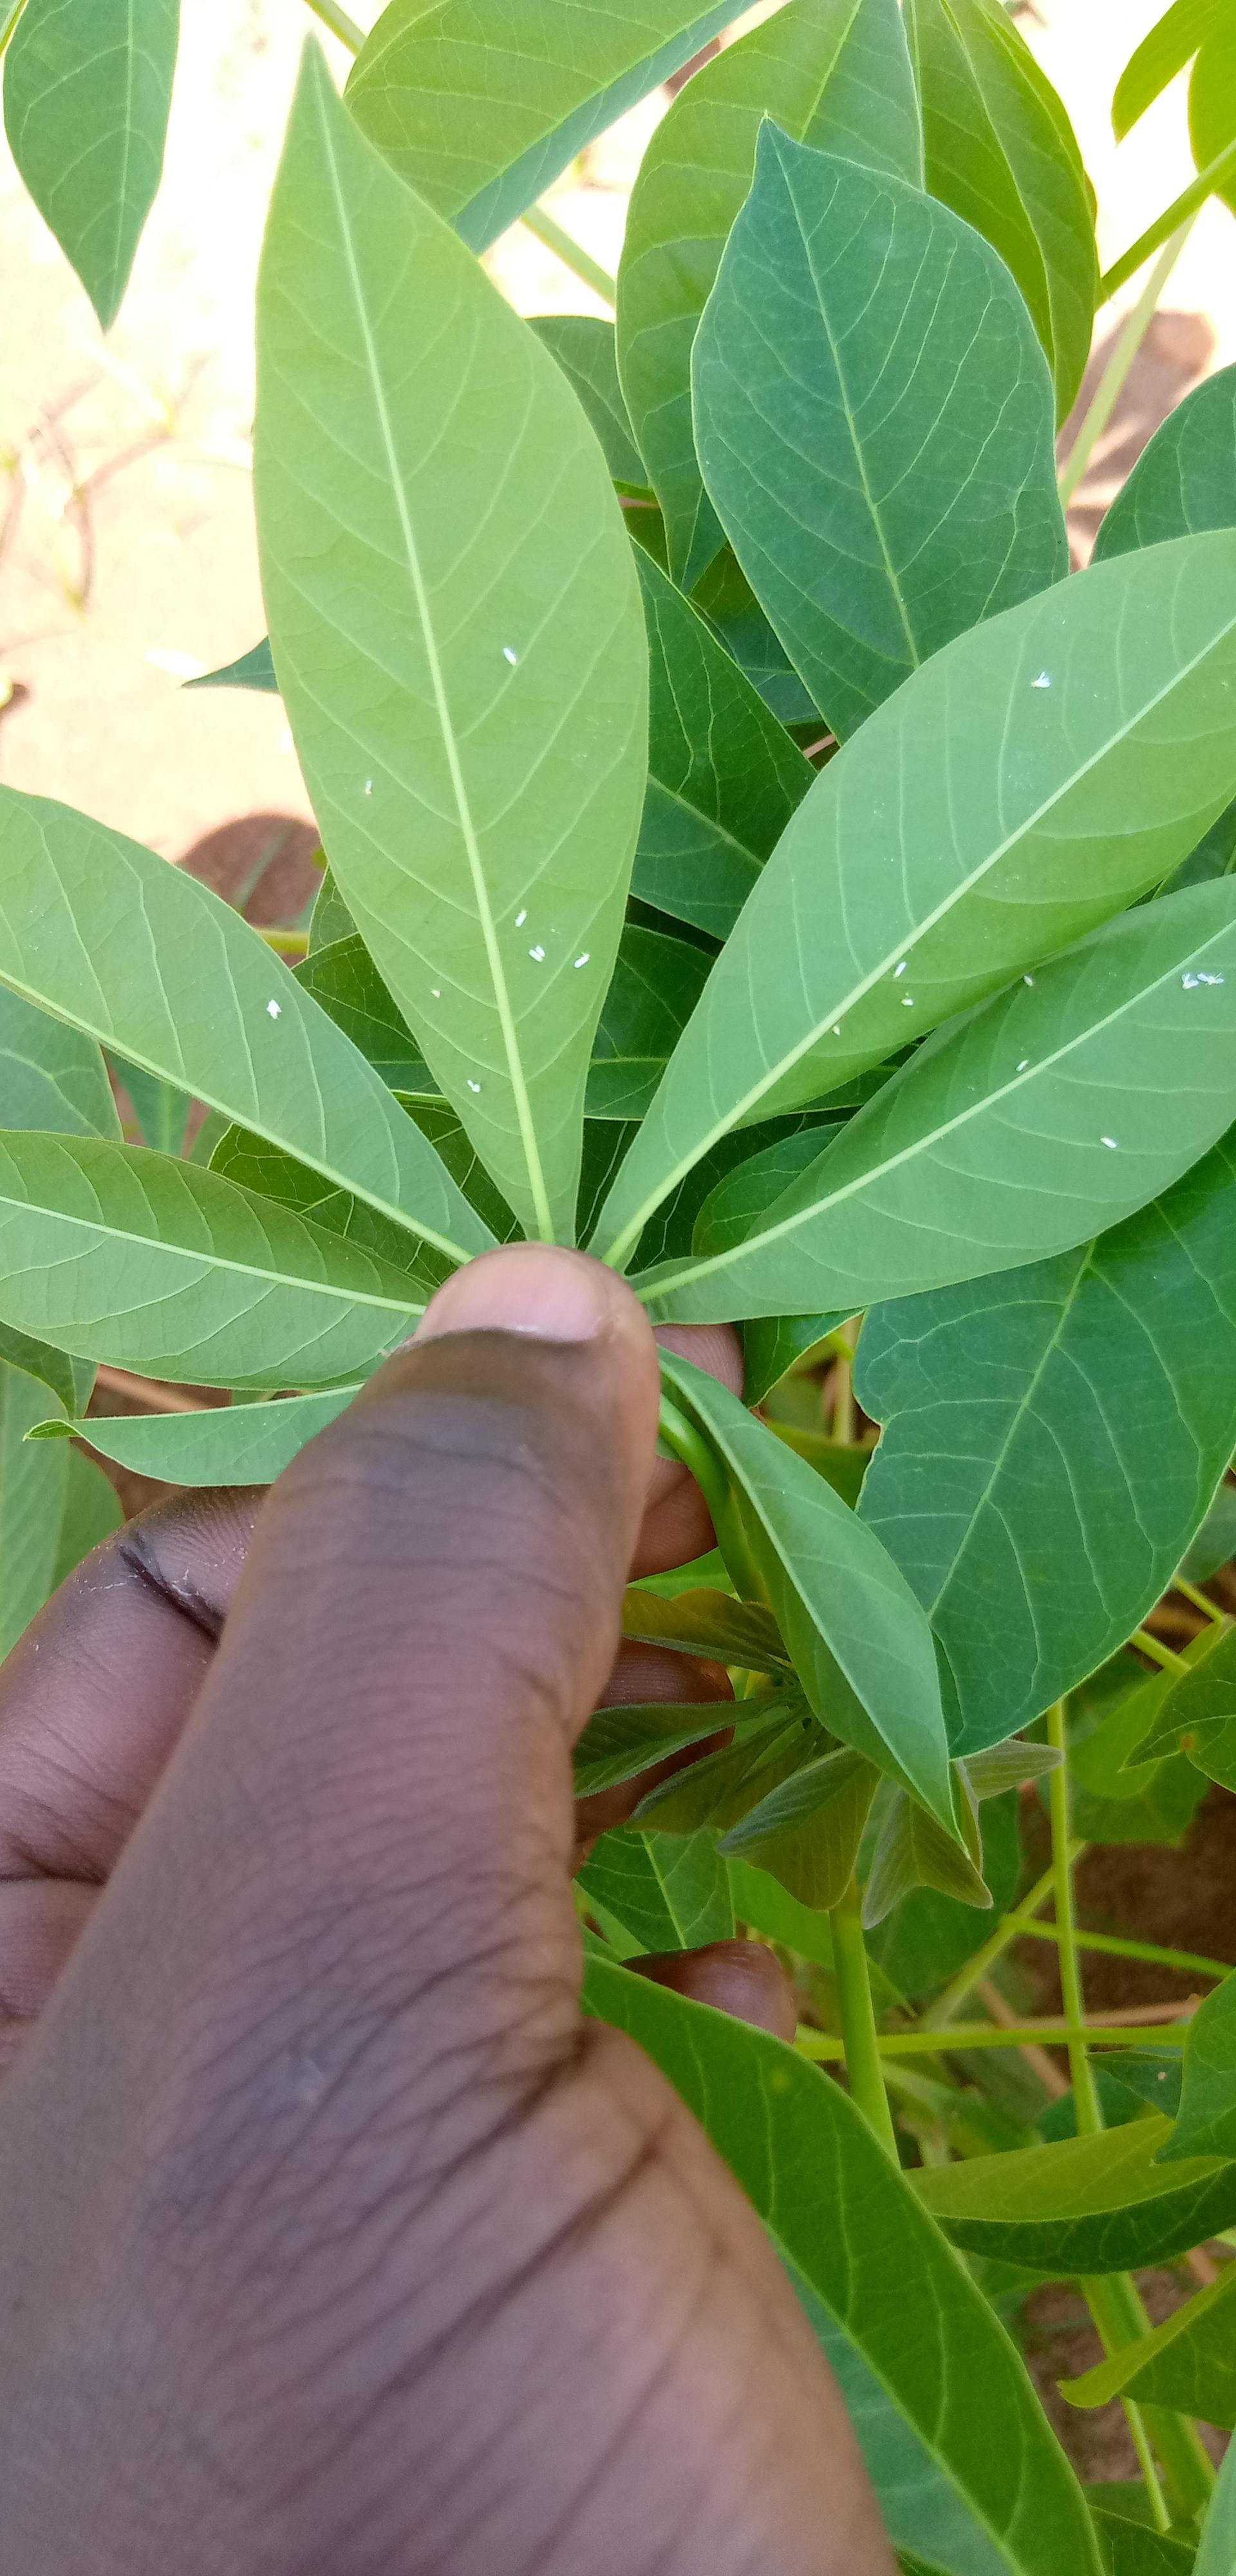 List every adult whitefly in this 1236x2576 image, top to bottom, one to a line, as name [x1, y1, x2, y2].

whitefly [501, 645, 518, 668]
whitefly [1029, 668, 1052, 690]
whitefly [363, 777, 375, 797]
whitefly [513, 907, 529, 930]
whitefly [534, 942, 547, 958]
whitefly [527, 947, 543, 964]
whitefly [574, 952, 592, 969]
whitefly [891, 960, 911, 980]
whitefly [1195, 969, 1226, 987]
whitefly [1179, 971, 1199, 991]
whitefly [1021, 972, 1036, 990]
whitefly [429, 987, 443, 1001]
whitefly [265, 994, 285, 1022]
whitefly [899, 996, 915, 1009]
whitefly [830, 1021, 843, 1036]
whitefly [1014, 1057, 1029, 1073]
whitefly [464, 1076, 483, 1094]
whitefly [1098, 1134, 1120, 1151]